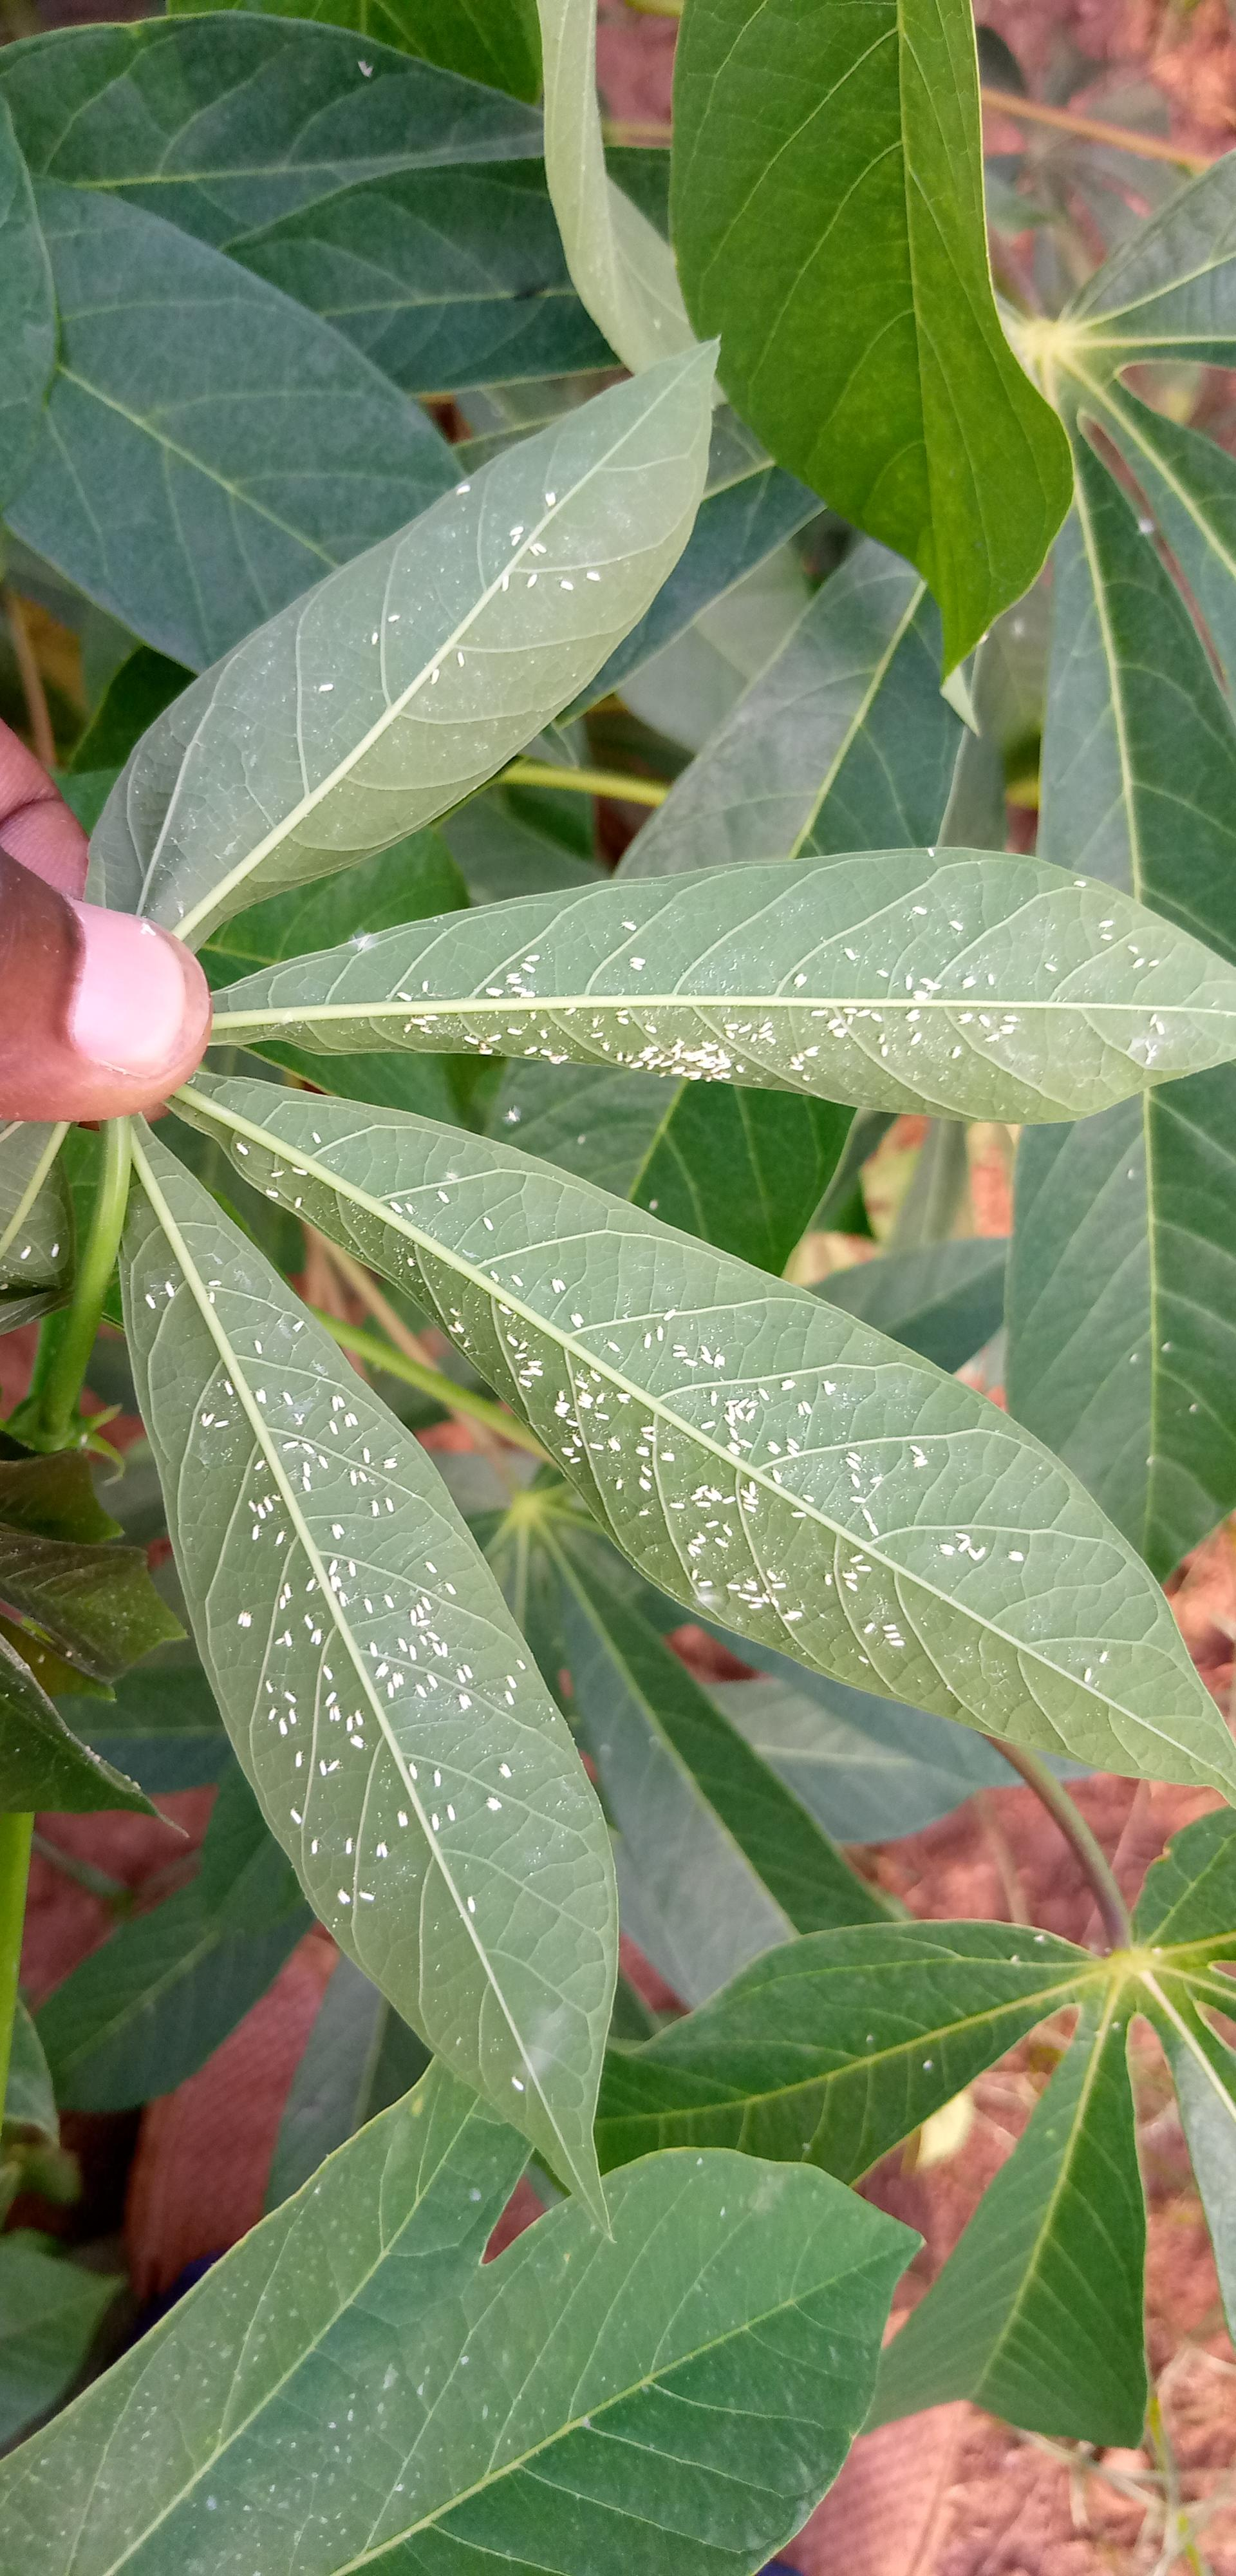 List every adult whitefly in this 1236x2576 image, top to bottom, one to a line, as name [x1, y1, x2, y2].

whitefly [354, 58, 377, 80]
whitefly [454, 482, 473, 498]
whitefly [543, 489, 558, 507]
whitefly [1134, 516, 1156, 535]
whitefly [505, 524, 525, 535]
whitefly [510, 533, 521, 546]
whitefly [532, 542, 548, 554]
whitefly [528, 545, 539, 558]
whitefly [586, 568, 602, 583]
whitefly [501, 572, 510, 593]
whitefly [525, 573, 538, 589]
whitefly [556, 579, 575, 592]
whitefly [383, 612, 402, 623]
whitefly [369, 630, 379, 647]
whitefly [455, 650, 467, 668]
whitefly [428, 667, 441, 687]
whitefly [314, 682, 334, 693]
whitefly [926, 846, 937, 858]
whitefly [1070, 876, 1087, 888]
whitefly [910, 905, 928, 917]
whitefly [138, 918, 156, 938]
whitefly [945, 918, 965, 933]
whitefly [1094, 918, 1116, 929]
whitefly [620, 919, 638, 934]
whitefly [352, 929, 372, 952]
whitefly [1098, 932, 1114, 943]
whitefly [1125, 943, 1139, 955]
whitefly [839, 945, 857, 963]
whitefly [523, 952, 541, 963]
whitefly [628, 954, 646, 965]
whitefly [1130, 956, 1144, 969]
whitefly [1146, 956, 1161, 969]
whitefly [1039, 958, 1058, 973]
whitefly [518, 961, 537, 974]
whitefly [628, 961, 643, 972]
whitefly [874, 967, 890, 981]
whitefly [504, 969, 521, 978]
whitefly [984, 969, 998, 987]
whitefly [792, 971, 809, 989]
whitefly [903, 972, 914, 991]
whitefly [420, 975, 431, 993]
whitefly [962, 975, 975, 985]
whitefly [503, 976, 523, 985]
whitefly [917, 976, 933, 985]
whitefly [963, 980, 977, 990]
whitefly [925, 983, 942, 992]
whitefly [508, 985, 528, 993]
whitefly [483, 985, 503, 998]
whitefly [911, 988, 928, 995]
whitefly [394, 990, 413, 1002]
whitefly [519, 991, 537, 999]
whitefly [912, 995, 927, 1001]
whitefly [809, 1007, 826, 1017]
whitefly [841, 1007, 857, 1014]
whitefly [856, 1007, 872, 1017]
whitefly [561, 1008, 577, 1016]
whitefly [905, 1009, 920, 1021]
whitefly [527, 1010, 538, 1021]
whitefly [614, 1010, 630, 1016]
whitefly [870, 1011, 885, 1023]
whitefly [956, 1012, 975, 1019]
whitefly [978, 1012, 991, 1030]
whitefly [1148, 1012, 1158, 1028]
whitefly [845, 1014, 856, 1026]
whitefly [908, 1014, 921, 1021]
whitefly [1002, 1014, 1020, 1023]
whitefly [422, 1014, 440, 1021]
whitefly [590, 1015, 599, 1029]
whitefly [409, 1016, 426, 1026]
whitefly [615, 1016, 629, 1027]
whitefly [827, 1016, 841, 1029]
whitefly [958, 1018, 972, 1027]
whitefly [1156, 1018, 1166, 1037]
whitefly [759, 1020, 772, 1032]
whitefly [997, 1022, 1015, 1030]
whitefly [402, 1023, 412, 1034]
whitefly [642, 1023, 658, 1035]
whitefly [723, 1023, 739, 1030]
whitefly [738, 1023, 753, 1036]
whitefly [420, 1026, 433, 1035]
whitefly [505, 1027, 525, 1037]
whitefly [538, 1027, 550, 1041]
whitefly [832, 1027, 847, 1032]
whitefly [906, 1028, 924, 1047]
whitefly [724, 1029, 735, 1040]
whitefly [1000, 1029, 1015, 1035]
whitefly [758, 1030, 774, 1041]
whitefly [589, 1032, 604, 1038]
whitefly [832, 1032, 846, 1039]
whitefly [876, 1032, 888, 1045]
whitefly [983, 1032, 999, 1043]
whitefly [749, 1032, 758, 1045]
whitefly [486, 1033, 501, 1044]
whitefly [462, 1035, 480, 1046]
whitefly [765, 1036, 777, 1045]
whitefly [675, 1037, 683, 1044]
whitefly [1143, 1038, 1161, 1066]
whitefly [598, 1040, 609, 1052]
whitefly [479, 1041, 487, 1049]
whitefly [701, 1041, 711, 1048]
whitefly [706, 1043, 719, 1054]
whitefly [879, 1043, 889, 1058]
whitefly [950, 1043, 963, 1062]
whitefly [642, 1045, 659, 1053]
whitefly [523, 1045, 538, 1057]
whitefly [804, 1045, 819, 1054]
whitefly [717, 1047, 727, 1058]
whitefly [675, 1048, 682, 1061]
whitefly [476, 1048, 494, 1055]
whitefly [538, 1048, 552, 1057]
whitefly [796, 1048, 806, 1065]
whitefly [691, 1049, 706, 1060]
whitefly [615, 1050, 623, 1063]
whitefly [680, 1051, 691, 1059]
whitefly [805, 1051, 819, 1057]
whitefly [637, 1052, 646, 1058]
whitefly [643, 1052, 653, 1061]
whitefly [788, 1054, 799, 1066]
whitefly [558, 1054, 570, 1063]
whitefly [706, 1054, 716, 1063]
whitefly [624, 1055, 633, 1065]
whitefly [693, 1055, 706, 1059]
whitefly [548, 1056, 558, 1061]
whitefly [647, 1059, 662, 1064]
whitefly [659, 1060, 674, 1069]
whitefly [695, 1060, 704, 1067]
whitefly [549, 1061, 561, 1066]
whitefly [628, 1061, 644, 1070]
whitefly [704, 1063, 716, 1070]
whitefly [722, 1063, 733, 1069]
whitefly [735, 1063, 744, 1074]
whitefly [787, 1064, 804, 1072]
whitefly [646, 1065, 653, 1072]
whitefly [670, 1065, 686, 1075]
whitefly [711, 1066, 721, 1074]
whitefly [688, 1070, 700, 1076]
whitefly [682, 1071, 689, 1078]
whitefly [720, 1071, 732, 1081]
whitefly [657, 1072, 667, 1079]
whitefly [800, 1072, 811, 1083]
whitefly [711, 1074, 722, 1081]
whitefly [688, 1075, 701, 1081]
whitefly [703, 1075, 711, 1084]
whitefly [500, 1104, 523, 1126]
whitefly [308, 1130, 322, 1144]
whitefly [234, 1140, 250, 1157]
whitefly [267, 1166, 285, 1179]
whitefly [291, 1166, 308, 1177]
whitefly [263, 1188, 281, 1200]
whitefly [436, 1188, 450, 1205]
whitefly [292, 1193, 305, 1210]
whitefly [387, 1199, 404, 1215]
whitefly [404, 1199, 417, 1215]
whitefly [481, 1213, 494, 1232]
whitefly [50, 1241, 60, 1258]
whitefly [19, 1242, 33, 1261]
whitefly [405, 1256, 416, 1269]
whitefly [489, 1268, 501, 1283]
whitefly [509, 1272, 526, 1287]
whitefly [206, 1278, 223, 1287]
whitefly [552, 1278, 561, 1294]
whitefly [558, 1279, 568, 1291]
whitefly [164, 1280, 176, 1297]
whitefly [1, 1283, 8, 1291]
whitefly [207, 1289, 218, 1305]
whitefly [143, 1292, 157, 1311]
whitefly [498, 1302, 514, 1315]
whitefly [447, 1305, 463, 1318]
whitefly [661, 1307, 677, 1321]
whitefly [576, 1313, 585, 1325]
whitefly [569, 1314, 581, 1329]
whitefly [290, 1319, 307, 1333]
whitefly [454, 1320, 465, 1335]
whitefly [445, 1322, 457, 1334]
whitefly [655, 1324, 664, 1342]
whitefly [642, 1331, 651, 1349]
whitefly [505, 1332, 518, 1348]
whitefly [458, 1336, 471, 1350]
whitefly [253, 1338, 266, 1356]
whitefly [518, 1339, 529, 1352]
whitefly [606, 1340, 622, 1354]
whitefly [673, 1344, 686, 1351]
whitefly [700, 1344, 711, 1354]
whitefly [671, 1350, 688, 1358]
whitefly [512, 1351, 528, 1359]
whitefly [715, 1351, 720, 1368]
whitefly [699, 1354, 713, 1365]
whitefly [720, 1354, 726, 1367]
whitefly [681, 1358, 697, 1368]
whitefly [525, 1359, 543, 1367]
whitefly [529, 1367, 545, 1378]
whitefly [588, 1368, 601, 1383]
whitefly [518, 1368, 530, 1376]
whitefly [518, 1376, 532, 1388]
whitefly [821, 1378, 840, 1396]
whitefly [572, 1378, 589, 1390]
whitefly [222, 1379, 236, 1397]
whitefly [780, 1379, 796, 1392]
whitefly [757, 1387, 771, 1402]
whitefly [709, 1388, 718, 1407]
whitefly [556, 1388, 566, 1401]
whitefly [260, 1390, 267, 1405]
whitefly [254, 1390, 261, 1404]
whitefly [281, 1390, 295, 1406]
whitefly [595, 1390, 606, 1405]
whitefly [613, 1392, 631, 1398]
whitefly [337, 1394, 347, 1408]
whitefly [332, 1395, 339, 1413]
whitefly [738, 1397, 751, 1406]
whitefly [617, 1398, 630, 1405]
whitefly [724, 1398, 739, 1405]
whitefly [801, 1399, 813, 1414]
whitefly [747, 1400, 760, 1407]
whitefly [554, 1401, 571, 1407]
whitefly [796, 1401, 807, 1417]
whitefly [728, 1403, 735, 1416]
whitefly [553, 1406, 568, 1413]
whitefly [735, 1406, 745, 1420]
whitefly [746, 1408, 756, 1423]
whitefly [592, 1410, 611, 1421]
whitefly [292, 1412, 306, 1425]
whitefly [348, 1412, 360, 1426]
whitefly [552, 1412, 567, 1418]
whitefly [201, 1412, 206, 1426]
whitefly [344, 1413, 352, 1429]
whitefly [722, 1414, 735, 1427]
whitefly [204, 1415, 215, 1427]
whitefly [565, 1418, 579, 1428]
whitefly [328, 1419, 339, 1436]
whitefly [214, 1419, 231, 1427]
whitefly [698, 1420, 716, 1430]
whitefly [639, 1424, 656, 1432]
whitefly [729, 1426, 738, 1441]
whitefly [641, 1433, 657, 1443]
whitefly [572, 1434, 582, 1448]
whitefly [611, 1437, 621, 1452]
whitefly [785, 1437, 801, 1451]
whitefly [737, 1438, 754, 1448]
whitefly [608, 1439, 615, 1451]
whitefly [280, 1439, 297, 1449]
whitefly [587, 1441, 608, 1454]
whitefly [729, 1441, 740, 1451]
whitefly [301, 1442, 317, 1455]
whitefly [908, 1444, 924, 1455]
whitefly [362, 1444, 373, 1465]
whitefly [637, 1445, 649, 1451]
whitefly [726, 1445, 740, 1457]
whitefly [786, 1445, 800, 1459]
whitefly [559, 1446, 576, 1452]
whitefly [635, 1450, 650, 1457]
whitefly [847, 1451, 862, 1463]
whitefly [660, 1452, 675, 1456]
whitefly [562, 1452, 575, 1457]
whitefly [913, 1454, 925, 1463]
whitefly [318, 1455, 330, 1470]
whitefly [382, 1455, 397, 1463]
whitefly [659, 1455, 676, 1463]
whitefly [253, 1456, 267, 1470]
whitefly [568, 1456, 583, 1464]
whitefly [846, 1457, 860, 1471]
whitefly [303, 1459, 312, 1476]
whitefly [914, 1459, 929, 1470]
whitefly [382, 1463, 398, 1470]
whitefly [640, 1464, 653, 1477]
whitefly [770, 1467, 783, 1485]
whitefly [348, 1468, 359, 1490]
whitefly [358, 1469, 370, 1483]
whitefly [849, 1473, 862, 1488]
whitefly [867, 1473, 885, 1485]
whitefly [301, 1476, 314, 1492]
whitefly [638, 1477, 653, 1493]
whitefly [614, 1478, 623, 1492]
whitefly [748, 1480, 756, 1496]
whitefly [695, 1484, 709, 1493]
whitefly [710, 1486, 723, 1501]
whitefly [740, 1487, 751, 1499]
whitefly [270, 1492, 283, 1502]
whitefly [691, 1492, 704, 1502]
whitefly [801, 1493, 816, 1503]
whitefly [848, 1494, 868, 1504]
whitefly [261, 1495, 275, 1514]
whitefly [722, 1495, 736, 1504]
whitefly [383, 1496, 397, 1514]
whitefly [369, 1497, 381, 1519]
whitefly [742, 1498, 760, 1504]
whitefly [247, 1499, 257, 1513]
whitefly [668, 1501, 686, 1511]
whitefly [694, 1501, 713, 1510]
whitefly [256, 1502, 267, 1520]
whitefly [742, 1503, 756, 1513]
whitefly [636, 1506, 651, 1519]
whitefly [859, 1508, 877, 1523]
whitefly [789, 1510, 807, 1519]
whitefly [704, 1519, 721, 1528]
whitefly [331, 1522, 341, 1540]
whitefly [250, 1522, 261, 1542]
whitefly [722, 1522, 733, 1537]
whitefly [336, 1523, 346, 1535]
whitefly [866, 1523, 880, 1536]
whitefly [271, 1529, 287, 1546]
whitefly [697, 1531, 705, 1539]
whitefly [954, 1531, 969, 1540]
whitefly [713, 1535, 729, 1550]
whitefly [691, 1538, 706, 1544]
whitefly [958, 1539, 971, 1553]
whitefly [938, 1543, 955, 1550]
whitefly [688, 1544, 703, 1554]
whitefly [976, 1546, 988, 1562]
whitefly [967, 1547, 977, 1561]
whitefly [686, 1548, 697, 1558]
whitefly [1006, 1548, 1026, 1563]
whitefly [939, 1549, 953, 1557]
whitefly [847, 1553, 866, 1564]
whitefly [346, 1557, 359, 1578]
whitefly [328, 1558, 338, 1577]
whitefly [424, 1559, 438, 1573]
whitefly [854, 1564, 872, 1573]
whitefly [691, 1567, 698, 1582]
whitefly [765, 1569, 779, 1582]
whitefly [823, 1571, 832, 1587]
whitefly [839, 1571, 858, 1580]
whitefly [330, 1575, 337, 1593]
whitefly [303, 1576, 318, 1595]
whitefly [337, 1576, 344, 1587]
whitefly [745, 1577, 756, 1586]
whitefly [844, 1579, 859, 1593]
whitefly [695, 1580, 713, 1589]
whitefly [443, 1580, 460, 1596]
whitefly [283, 1581, 294, 1600]
whitefly [724, 1582, 740, 1590]
whitefly [770, 1582, 787, 1589]
whitefly [743, 1584, 757, 1593]
whitefly [337, 1591, 351, 1609]
whitefly [761, 1591, 770, 1604]
whitefly [736, 1591, 751, 1602]
whitefly [279, 1593, 287, 1612]
whitefly [382, 1593, 397, 1610]
whitefly [420, 1595, 434, 1610]
whitefly [771, 1595, 780, 1609]
whitefly [751, 1596, 763, 1604]
whitefly [362, 1598, 375, 1615]
whitefly [746, 1603, 762, 1610]
whitefly [416, 1604, 428, 1620]
whitefly [409, 1608, 417, 1627]
whitefly [782, 1608, 803, 1621]
whitefly [236, 1609, 243, 1627]
whitefly [243, 1611, 253, 1628]
whitefly [301, 1613, 315, 1630]
whitefly [859, 1618, 877, 1634]
whitefly [416, 1619, 432, 1627]
whitefly [881, 1623, 897, 1631]
whitefly [310, 1626, 317, 1645]
whitefly [315, 1627, 323, 1645]
whitefly [283, 1629, 295, 1649]
whitefly [425, 1630, 443, 1642]
whitefly [883, 1632, 901, 1638]
whitefly [418, 1634, 429, 1647]
whitefly [273, 1635, 285, 1647]
whitefly [397, 1637, 409, 1654]
whitefly [886, 1640, 906, 1647]
whitefly [367, 1640, 380, 1658]
whitefly [432, 1641, 442, 1658]
whitefly [442, 1642, 451, 1660]
whitefly [407, 1643, 418, 1661]
whitefly [1096, 1646, 1112, 1665]
whitefly [856, 1654, 870, 1665]
whitefly [514, 1656, 527, 1671]
whitefly [375, 1661, 386, 1678]
whitefly [319, 1663, 334, 1680]
whitefly [462, 1663, 474, 1678]
whitefly [1080, 1663, 1094, 1683]
whitefly [381, 1665, 389, 1678]
whitefly [456, 1667, 467, 1685]
whitefly [392, 1671, 399, 1688]
whitefly [398, 1671, 406, 1687]
whitefly [505, 1672, 518, 1688]
whitefly [426, 1673, 440, 1690]
whitefly [264, 1677, 276, 1694]
whitefly [386, 1681, 396, 1700]
whitefly [413, 1682, 429, 1700]
whitefly [503, 1689, 515, 1706]
whitefly [283, 1690, 297, 1703]
whitefly [324, 1691, 337, 1709]
whitefly [459, 1692, 469, 1710]
whitefly [464, 1694, 474, 1707]
whitefly [333, 1705, 342, 1723]
whitefly [330, 1706, 334, 1723]
whitefly [268, 1707, 277, 1723]
whitefly [288, 1708, 299, 1725]
whitefly [354, 1709, 367, 1727]
whitefly [345, 1712, 354, 1732]
whitefly [278, 1716, 288, 1736]
whitefly [352, 1734, 364, 1743]
whitefly [349, 1736, 364, 1750]
whitefly [294, 1749, 301, 1769]
whitefly [317, 1758, 328, 1777]
whitefly [326, 1759, 341, 1771]
whitefly [496, 1761, 514, 1778]
whitefly [408, 1763, 419, 1780]
whitefly [433, 1769, 443, 1788]
whitefly [487, 1797, 503, 1809]
whitefly [487, 1801, 497, 1812]
whitefly [447, 1804, 458, 1823]
whitefly [289, 1807, 302, 1824]
whitefly [396, 1808, 411, 1829]
whitefly [430, 1812, 440, 1832]
whitefly [345, 1836, 352, 1855]
whitefly [310, 1837, 319, 1857]
whitefly [380, 1841, 389, 1859]
whitefly [375, 1842, 381, 1858]
whitefly [339, 1888, 351, 1904]
whitefly [358, 1891, 375, 1902]
whitefly [336, 1893, 346, 1905]
whitefly [465, 1895, 478, 1913]
whitefly [1031, 1932, 1047, 1943]
whitefly [1150, 1946, 1163, 1955]
whitefly [1008, 1953, 1020, 1963]
whitefly [1110, 2019, 1122, 2032]
whitefly [863, 2032, 875, 2044]
whitefly [921, 2057, 933, 2070]
whitefly [506, 2072, 528, 2092]
whitefly [693, 2155, 706, 2166]
whitefly [718, 2203, 727, 2219]